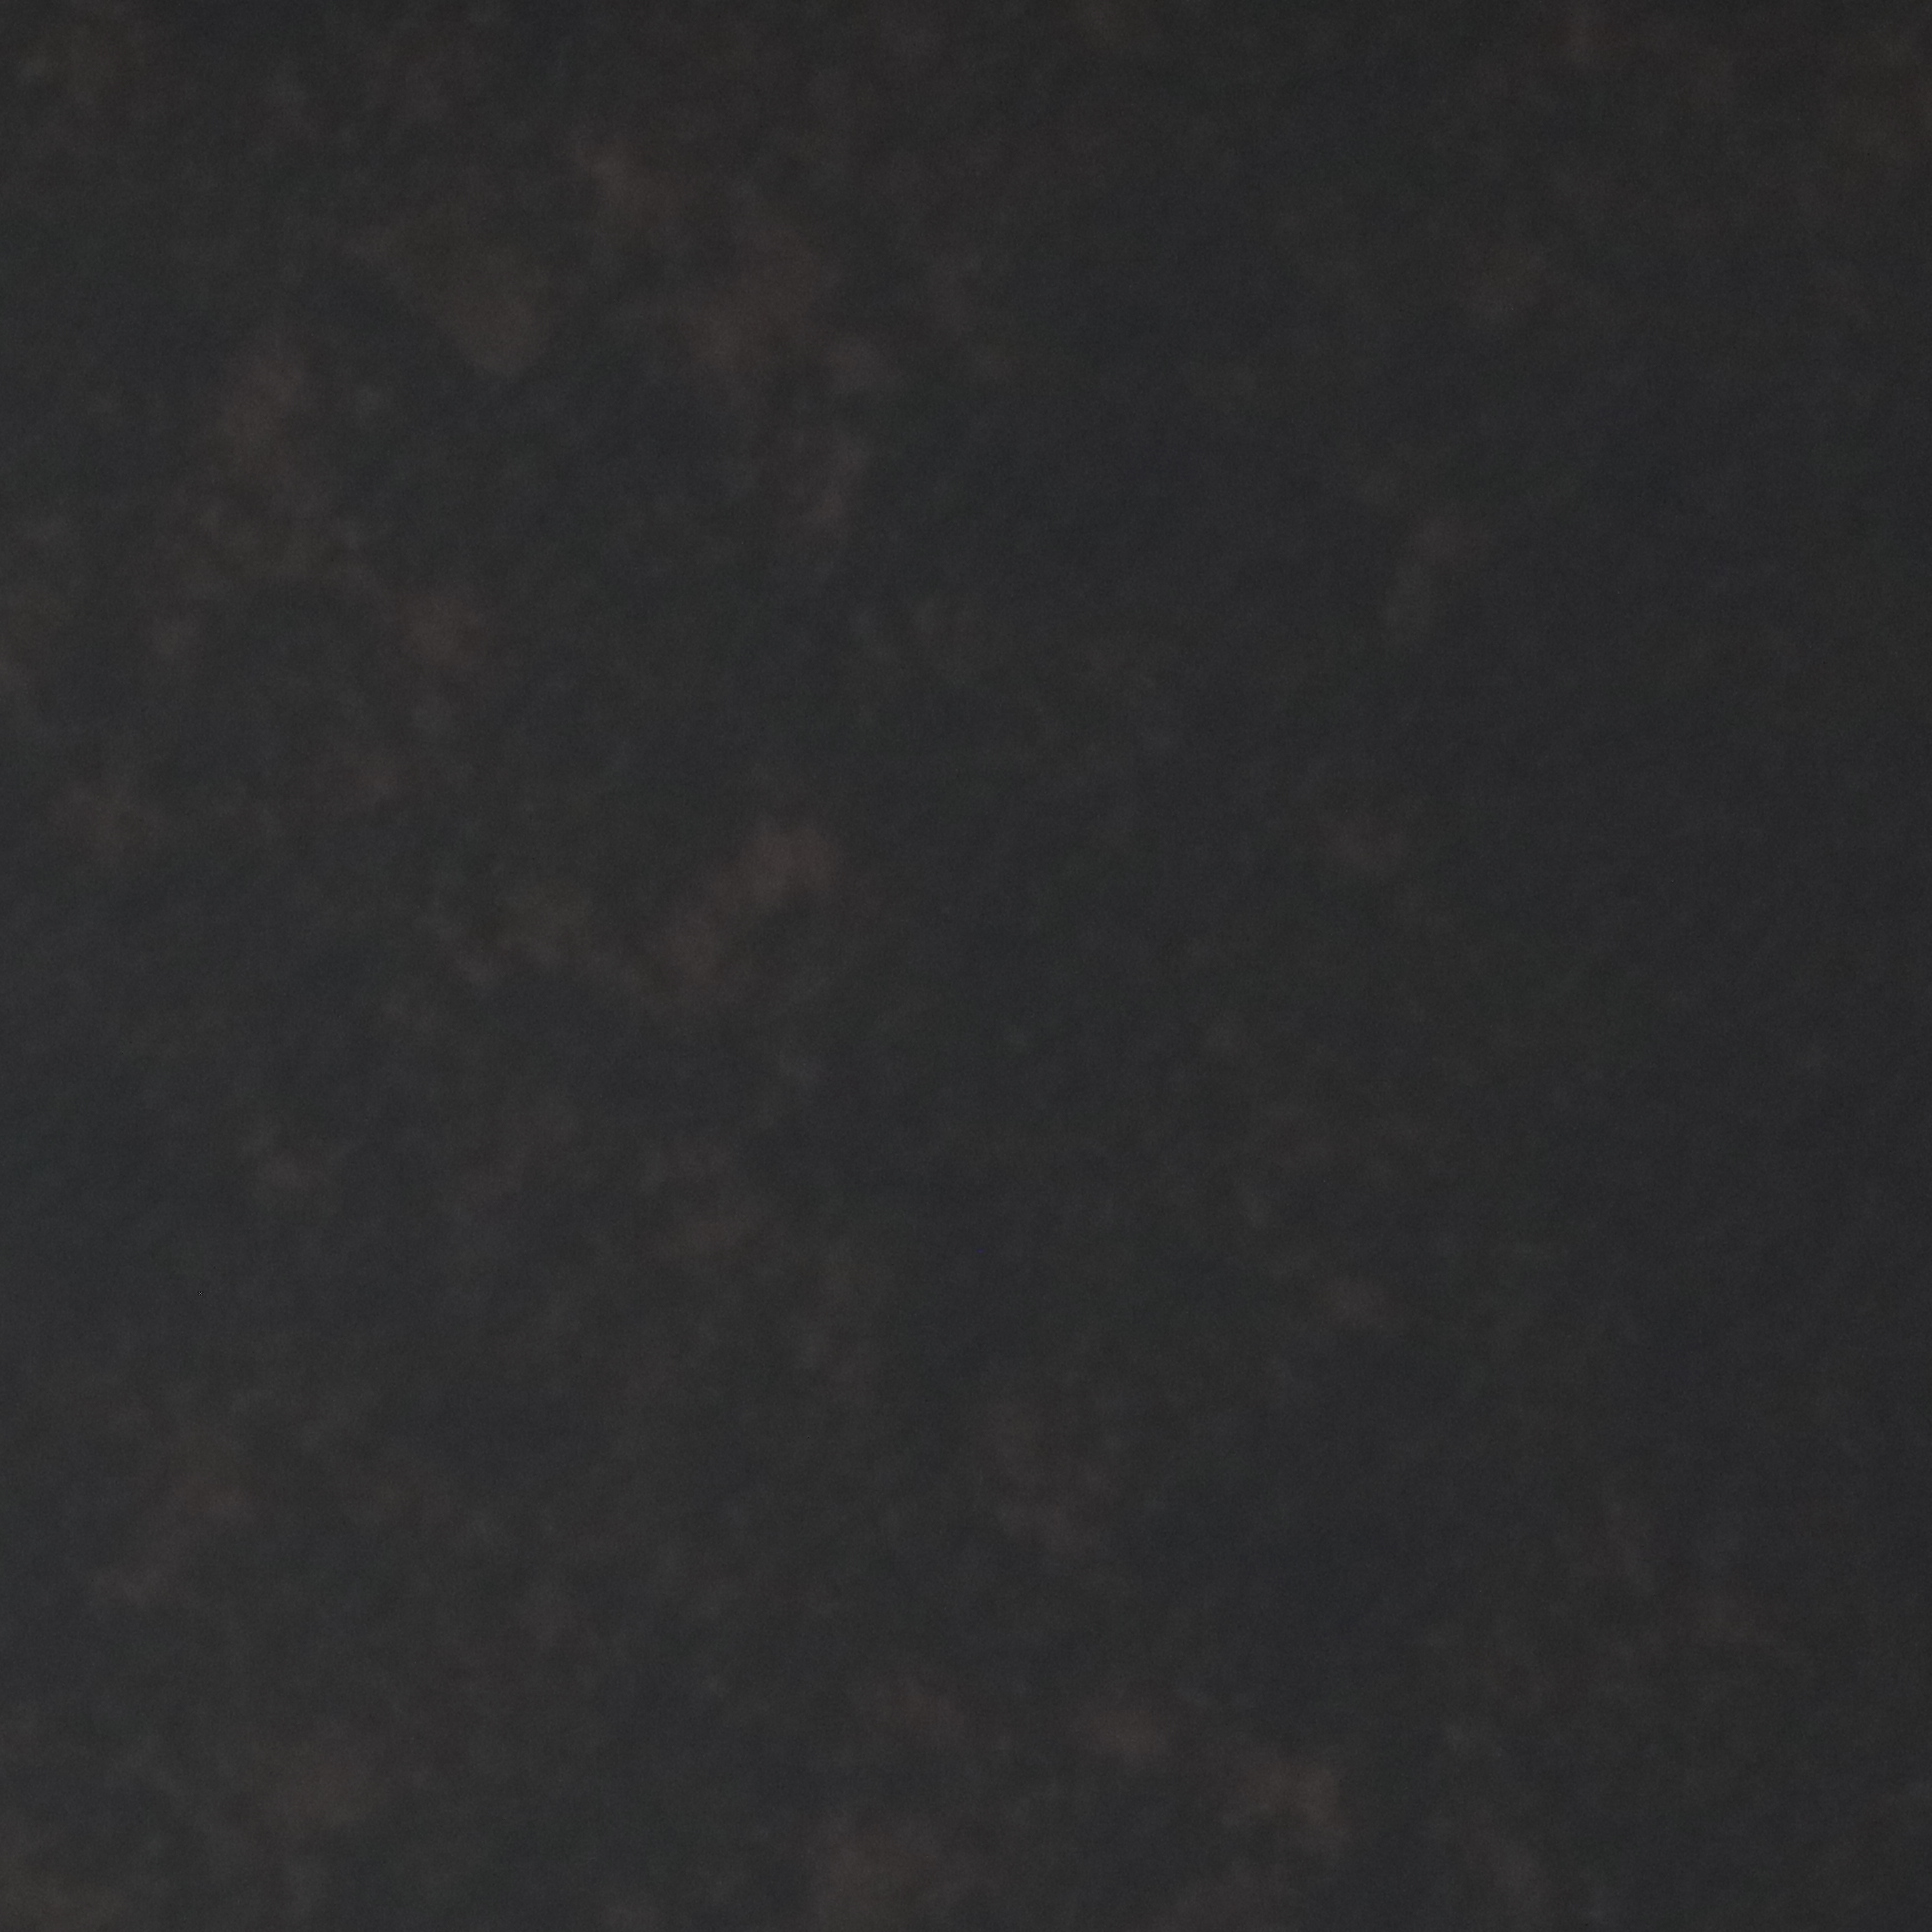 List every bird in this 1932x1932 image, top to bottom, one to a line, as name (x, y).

None